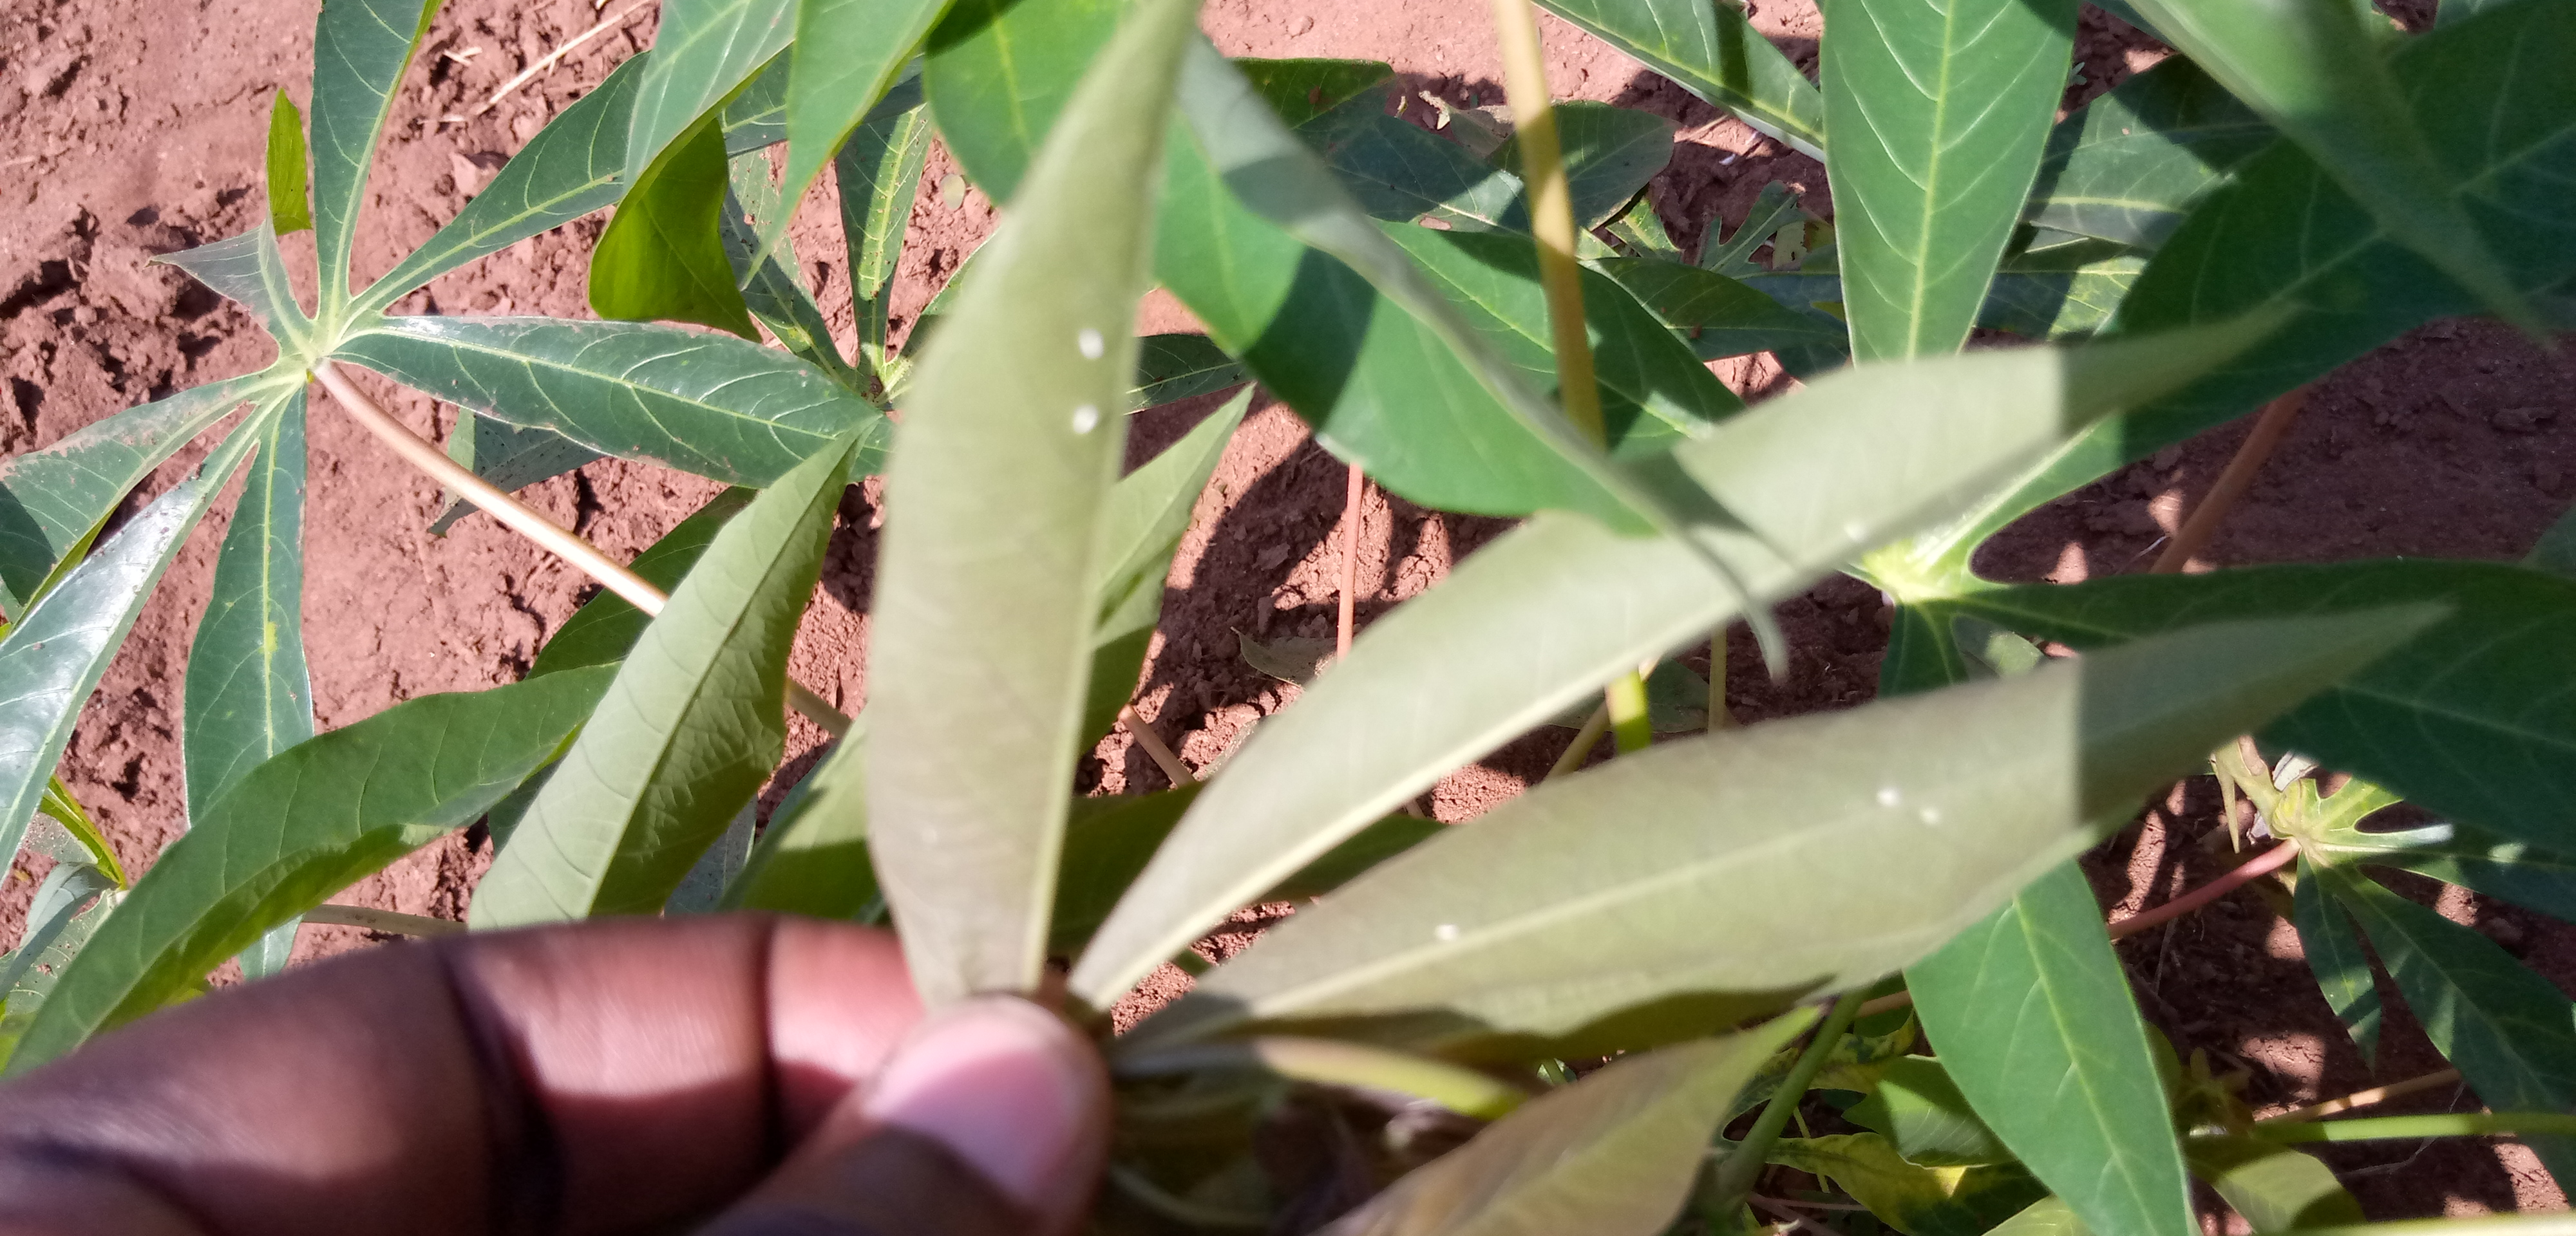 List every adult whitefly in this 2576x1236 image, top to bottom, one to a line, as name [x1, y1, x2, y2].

whitefly [1068, 314, 1114, 363]
whitefly [1063, 394, 1112, 440]
whitefly [1832, 514, 1866, 548]
whitefly [1873, 781, 1900, 818]
whitefly [1920, 800, 1945, 838]
whitefly [1428, 913, 1463, 948]